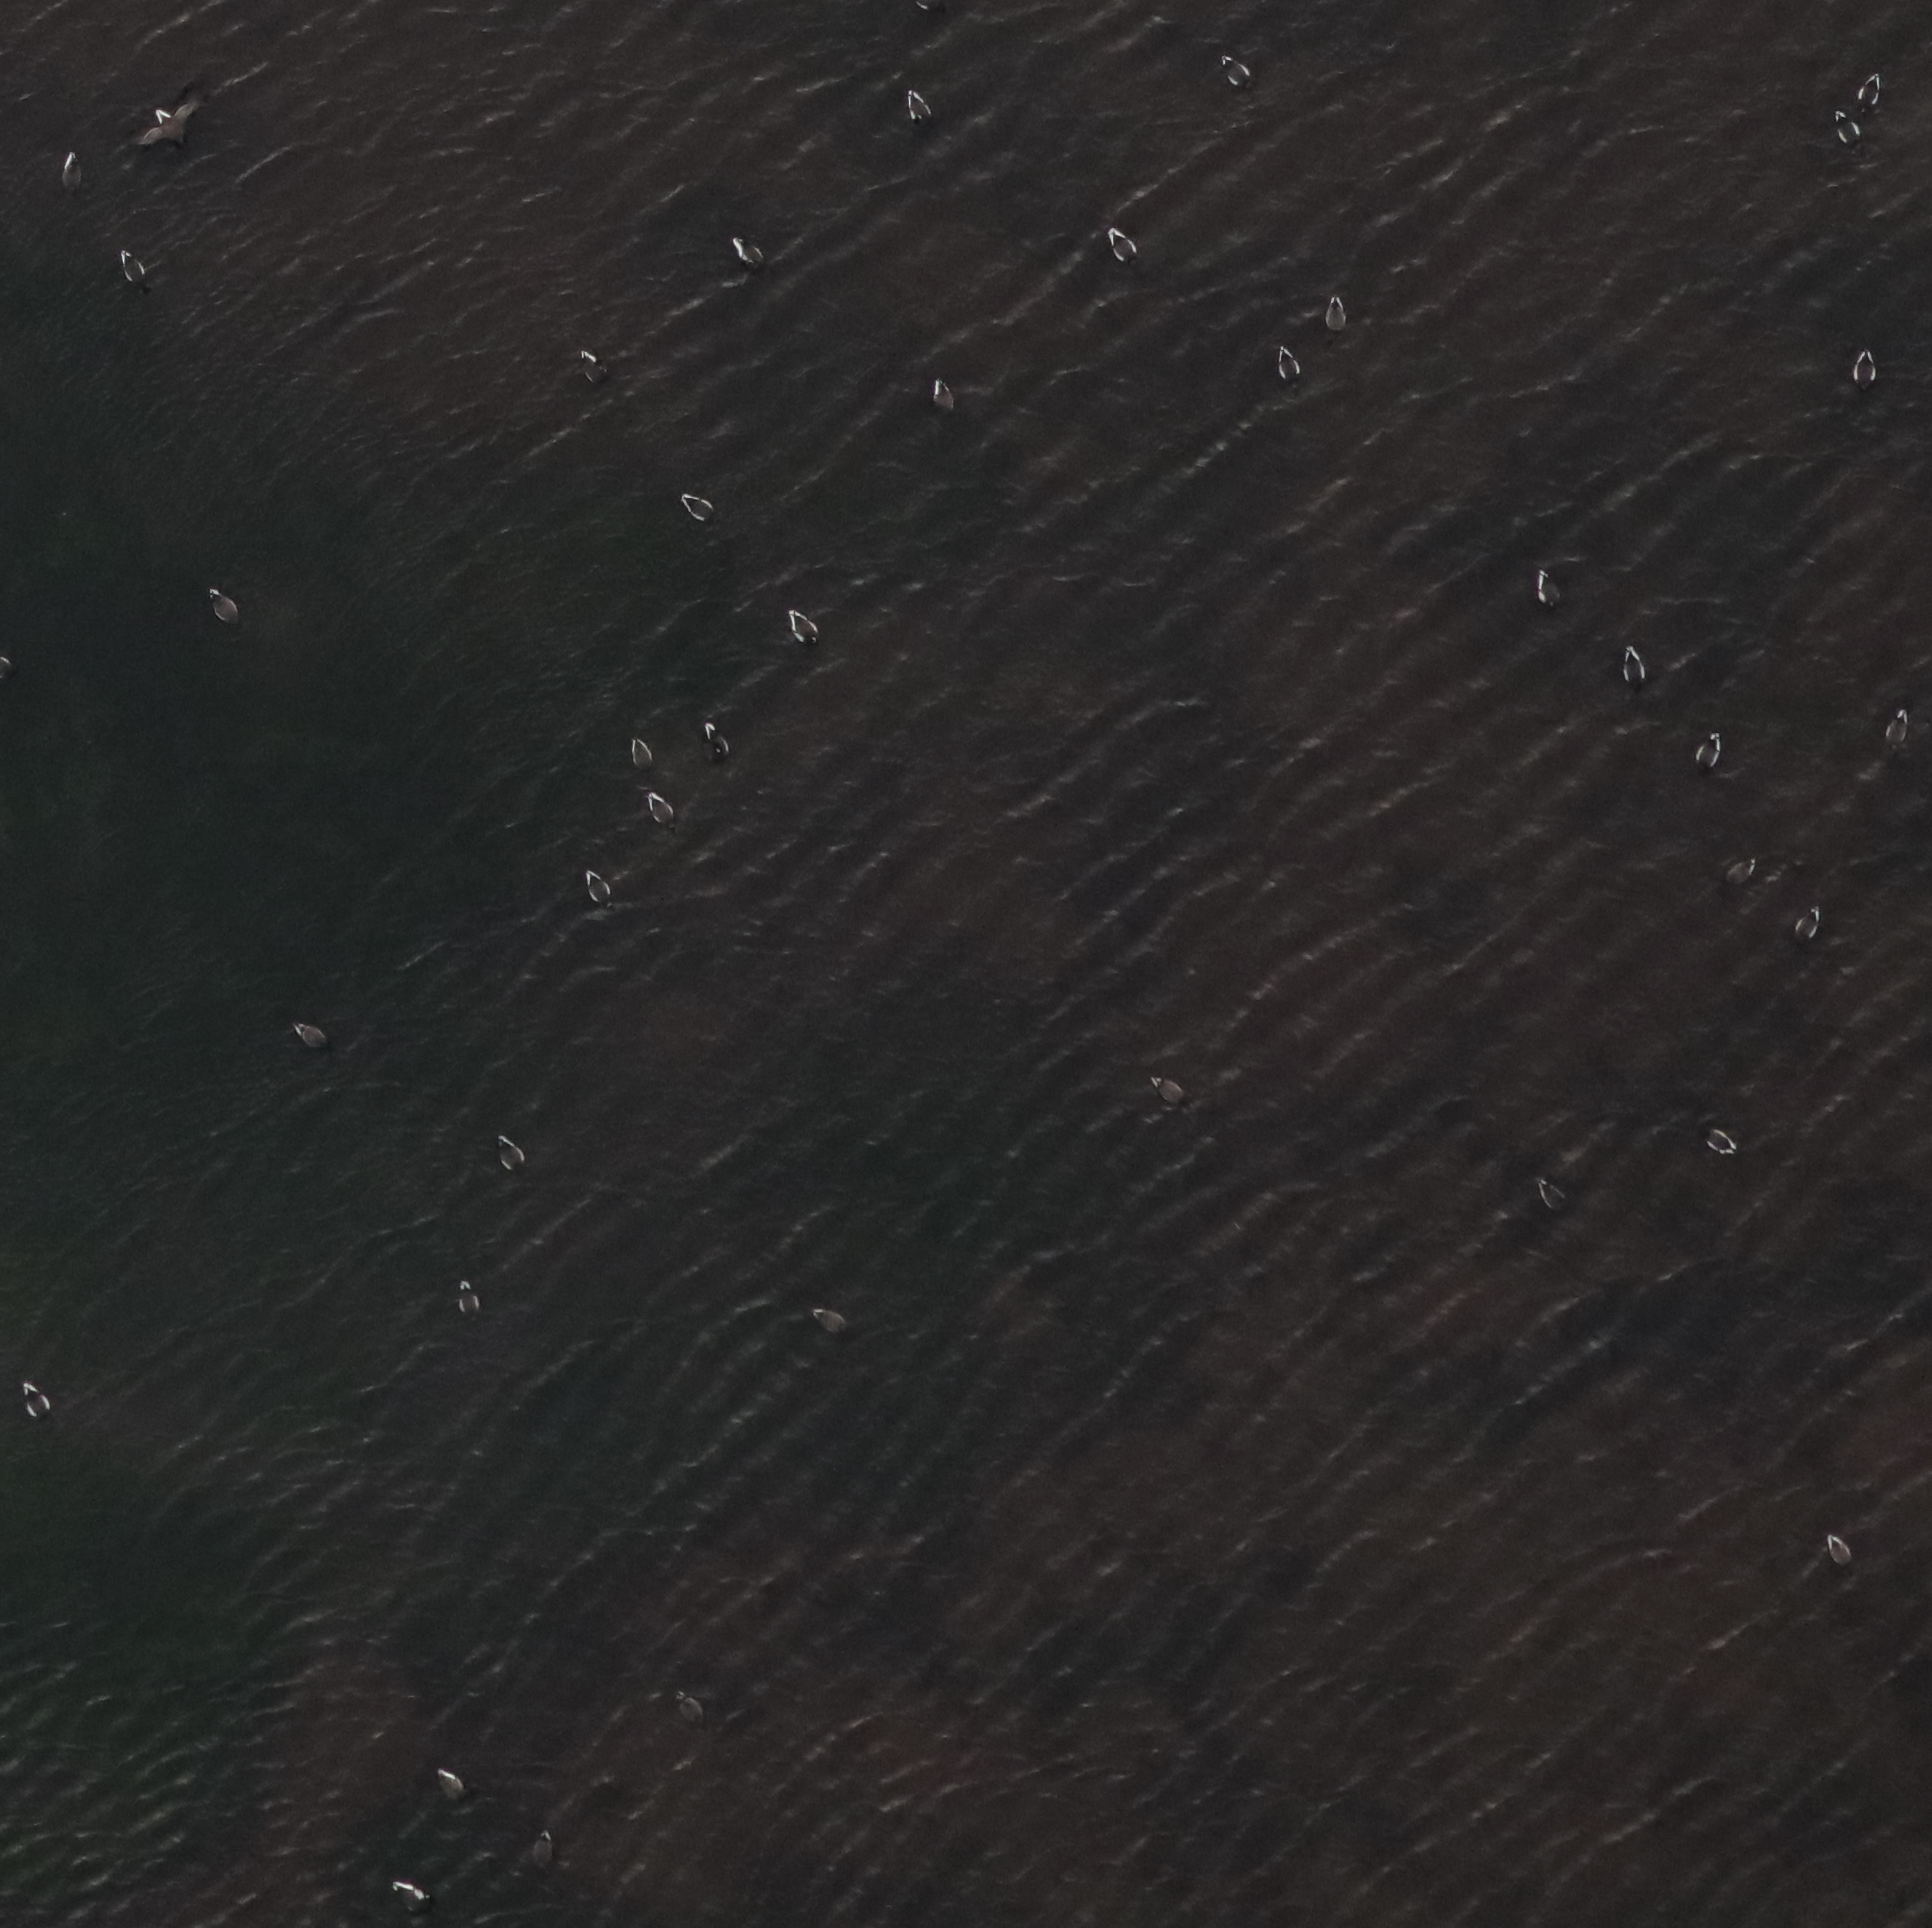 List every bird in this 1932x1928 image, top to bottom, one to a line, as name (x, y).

brant (1236, 70)
brant (1868, 92)
brant (917, 105)
brant (170, 126)
brant (1849, 129)
brant (70, 170)
brant (1123, 247)
brant (748, 254)
brant (135, 266)
brant (1334, 316)
brant (1289, 366)
brant (1865, 369)
brant (592, 370)
brant (948, 399)
brant (698, 507)
brant (1548, 586)
brant (223, 607)
brant (802, 626)
brant (1634, 669)
brant (1898, 731)
brant (716, 741)
brant (1709, 752)
brant (641, 754)
brant (662, 810)
brant (1738, 872)
brant (602, 890)
brant (1808, 926)
brant (313, 1035)
brant (1168, 1092)
brant (1720, 1139)
brant (510, 1154)
brant (1551, 1197)
brant (469, 1303)
brant (831, 1321)
brant (37, 1403)
brant (1840, 1553)
brant (693, 1711)
brant (453, 1786)
brant (544, 1851)
brant (411, 1896)